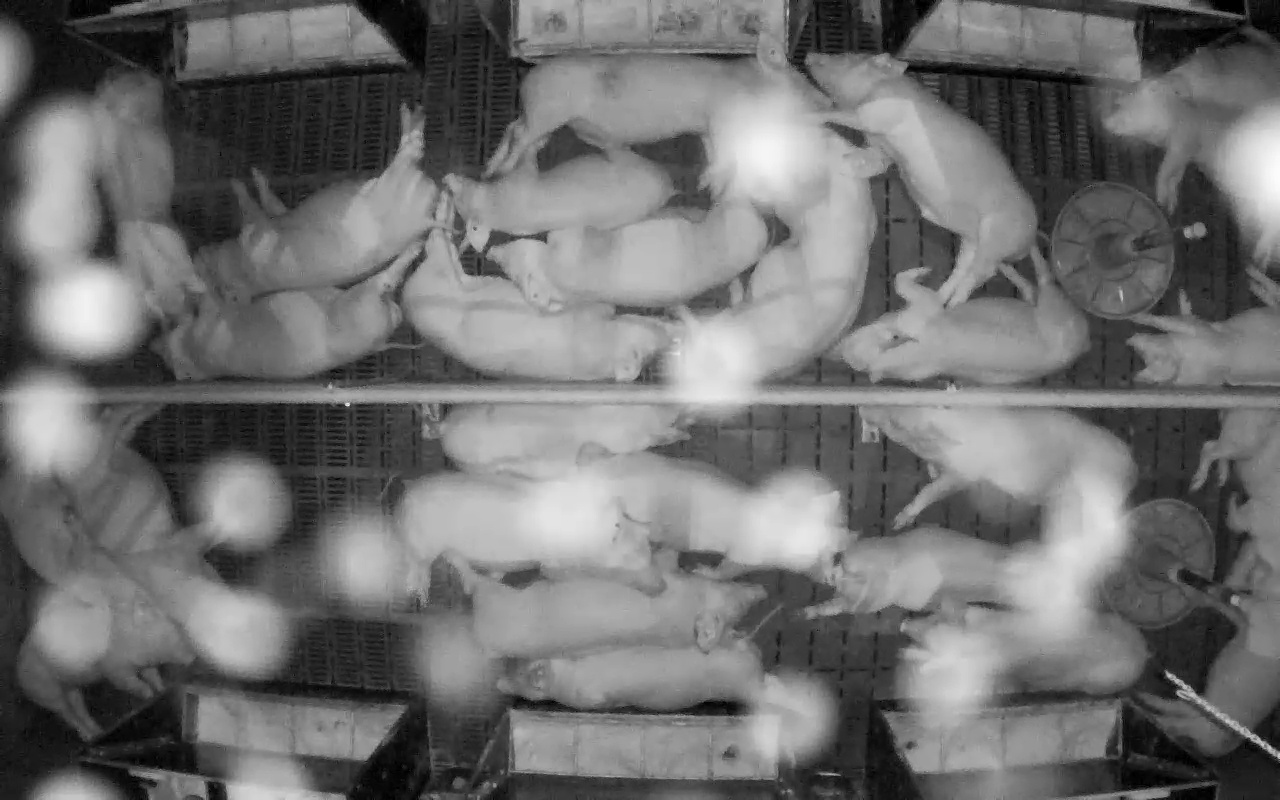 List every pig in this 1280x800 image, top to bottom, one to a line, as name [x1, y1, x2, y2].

pig [1156, 25, 1280, 123]
pig [481, 32, 836, 202]
pig [799, 52, 1049, 310]
pig [89, 57, 210, 335]
pig [1100, 79, 1278, 275]
pig [195, 99, 464, 307]
pig [662, 126, 893, 387]
pig [440, 135, 685, 254]
pig [486, 174, 778, 316]
pig [400, 191, 690, 380]
pig [824, 242, 1094, 385]
pig [147, 243, 424, 381]
pig [1124, 264, 1280, 383]
pig [419, 401, 693, 477]
pig [50, 402, 227, 629]
pig [1188, 406, 1279, 594]
pig [858, 407, 1141, 545]
pig [2, 430, 160, 616]
pig [568, 451, 865, 589]
pig [385, 469, 669, 610]
pig [795, 525, 1102, 623]
pig [447, 553, 768, 661]
pig [16, 588, 200, 744]
pig [1123, 591, 1280, 760]
pig [896, 594, 1160, 697]
pig [496, 605, 784, 713]